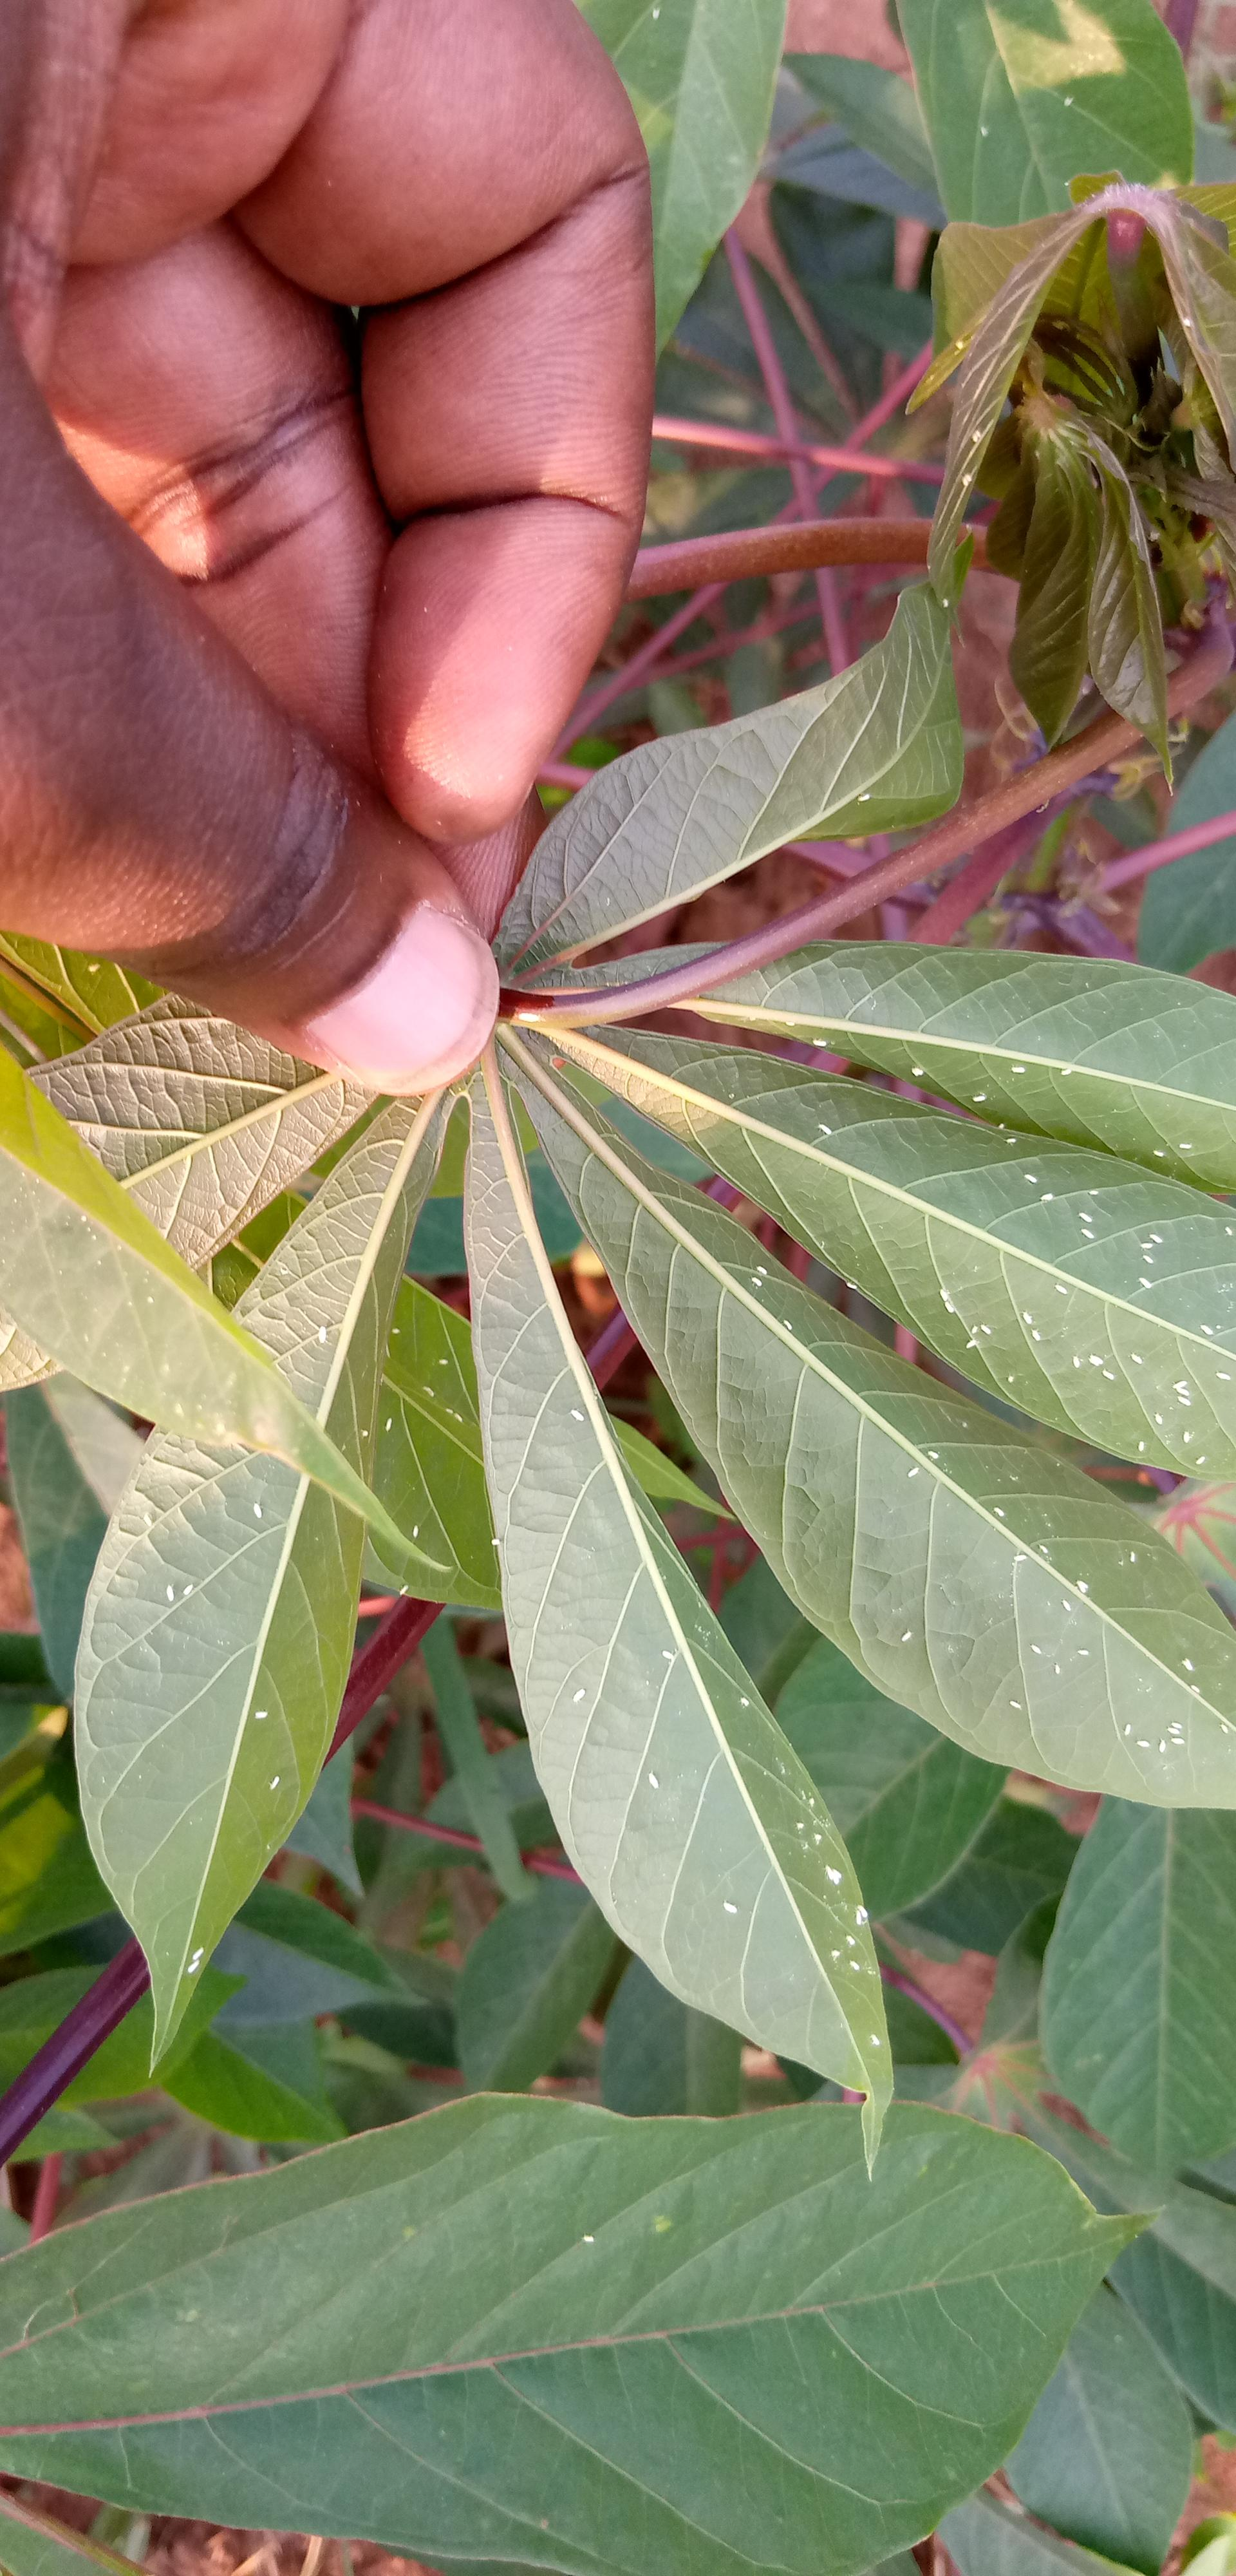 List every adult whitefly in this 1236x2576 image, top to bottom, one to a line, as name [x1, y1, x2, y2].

whitefly [1182, 316, 1192, 328]
whitefly [953, 338, 965, 351]
whitefly [975, 428, 982, 437]
whitefly [971, 432, 979, 443]
whitefly [964, 473, 974, 483]
whitefly [961, 476, 968, 488]
whitefly [941, 596, 950, 609]
whitefly [856, 792, 874, 804]
whitefly [516, 1010, 541, 1023]
whitefly [783, 1020, 797, 1028]
whitefly [810, 1036, 830, 1050]
whitefly [1009, 1063, 1026, 1075]
whitefly [910, 1064, 926, 1078]
whitefly [1058, 1066, 1074, 1077]
whitefly [969, 1093, 989, 1104]
whitefly [815, 1121, 837, 1139]
whitefly [997, 1121, 1006, 1130]
whitefly [1003, 1135, 1021, 1148]
whitefly [1177, 1141, 1195, 1151]
whitefly [1150, 1148, 1168, 1163]
whitefly [1023, 1171, 1040, 1186]
whitefly [1087, 1186, 1103, 1199]
whitefly [1036, 1190, 1054, 1207]
whitefly [1078, 1209, 1096, 1226]
whitefly [1079, 1226, 1100, 1243]
whitefly [1222, 1226, 1233, 1240]
whitefly [1148, 1231, 1165, 1244]
whitefly [1138, 1240, 1154, 1251]
whitefly [1139, 1251, 1156, 1267]
whitefly [754, 1263, 770, 1277]
whitefly [749, 1274, 765, 1289]
whitefly [1137, 1274, 1153, 1293]
whitefly [843, 1280, 861, 1291]
whitefly [1052, 1280, 1070, 1296]
whitefly [938, 1287, 952, 1302]
whitefly [942, 1300, 958, 1316]
whitefly [1020, 1310, 1035, 1324]
whitefly [782, 1317, 794, 1331]
whitefly [316, 1322, 328, 1346]
whitefly [980, 1322, 993, 1336]
whitefly [1195, 1323, 1216, 1339]
whitefly [969, 1324, 980, 1334]
whitefly [390, 1325, 402, 1336]
whitefly [1029, 1326, 1042, 1343]
whitefly [964, 1338, 978, 1352]
whitefly [1130, 1351, 1145, 1365]
whitefly [1071, 1354, 1082, 1369]
whitefly [1087, 1354, 1107, 1368]
whitefly [437, 1356, 451, 1367]
whitefly [1212, 1368, 1232, 1383]
whitefly [1100, 1368, 1116, 1384]
whitefly [1006, 1374, 1015, 1385]
whitefly [1173, 1378, 1188, 1388]
whitefly [420, 1384, 436, 1401]
whitefly [1177, 1387, 1192, 1397]
whitefly [1176, 1394, 1194, 1408]
whitefly [566, 1405, 587, 1427]
whitefly [444, 1406, 454, 1415]
whitefly [1153, 1410, 1166, 1426]
whitefly [453, 1412, 464, 1423]
whitefly [384, 1415, 394, 1432]
whitefly [359, 1426, 370, 1439]
whitefly [1179, 1428, 1194, 1444]
whitefly [1134, 1437, 1148, 1453]
whitefly [925, 1448, 941, 1461]
whitefly [1194, 1452, 1207, 1467]
whitefly [905, 1464, 921, 1479]
whitefly [250, 1500, 265, 1521]
whitefly [991, 1504, 1007, 1519]
whitefly [409, 1523, 424, 1540]
whitefly [488, 1535, 504, 1548]
whitefly [1038, 1542, 1050, 1556]
whitefly [1128, 1549, 1137, 1564]
whitefly [1011, 1552, 1028, 1564]
whitefly [1074, 1577, 1091, 1596]
whitefly [179, 1580, 196, 1596]
whitefly [397, 1582, 414, 1598]
whitefly [164, 1583, 176, 1602]
whitefly [1058, 1596, 1074, 1613]
whitefly [898, 1629, 915, 1645]
whitefly [1029, 1643, 1044, 1656]
whitefly [1074, 1647, 1093, 1660]
whitefly [659, 1648, 677, 1662]
whitefly [1179, 1655, 1198, 1673]
whitefly [1052, 1662, 1062, 1678]
whitefly [1190, 1683, 1203, 1695]
whitefly [570, 1686, 591, 1705]
whitefly [739, 1694, 751, 1708]
whitefly [1006, 1695, 1024, 1714]
whitefly [252, 1707, 272, 1721]
whitefly [1169, 1719, 1184, 1729]
whitefly [1123, 1721, 1132, 1737]
whitefly [1219, 1722, 1233, 1736]
whitefly [1165, 1725, 1181, 1736]
whitefly [1169, 1736, 1186, 1748]
whitefly [1134, 1737, 1151, 1750]
whitefly [1156, 1738, 1168, 1755]
whitefly [646, 1770, 663, 1792]
whitefly [267, 1773, 285, 1793]
whitefly [809, 1793, 816, 1807]
whitefly [794, 1819, 805, 1832]
whitefly [812, 1832, 825, 1844]
whitefly [824, 1862, 833, 1880]
whitefly [833, 1868, 845, 1887]
whitefly [719, 1900, 740, 1917]
whitefly [856, 1903, 870, 1918]
whitefly [854, 1909, 862, 1926]
whitefly [842, 1933, 861, 1950]
whitefly [191, 1946, 205, 1960]
whitefly [828, 1946, 843, 1959]
whitefly [848, 1958, 862, 1972]
whitefly [187, 1959, 201, 1975]
whitefly [866, 2031, 882, 2047]
whitefly [581, 2230, 598, 2247]